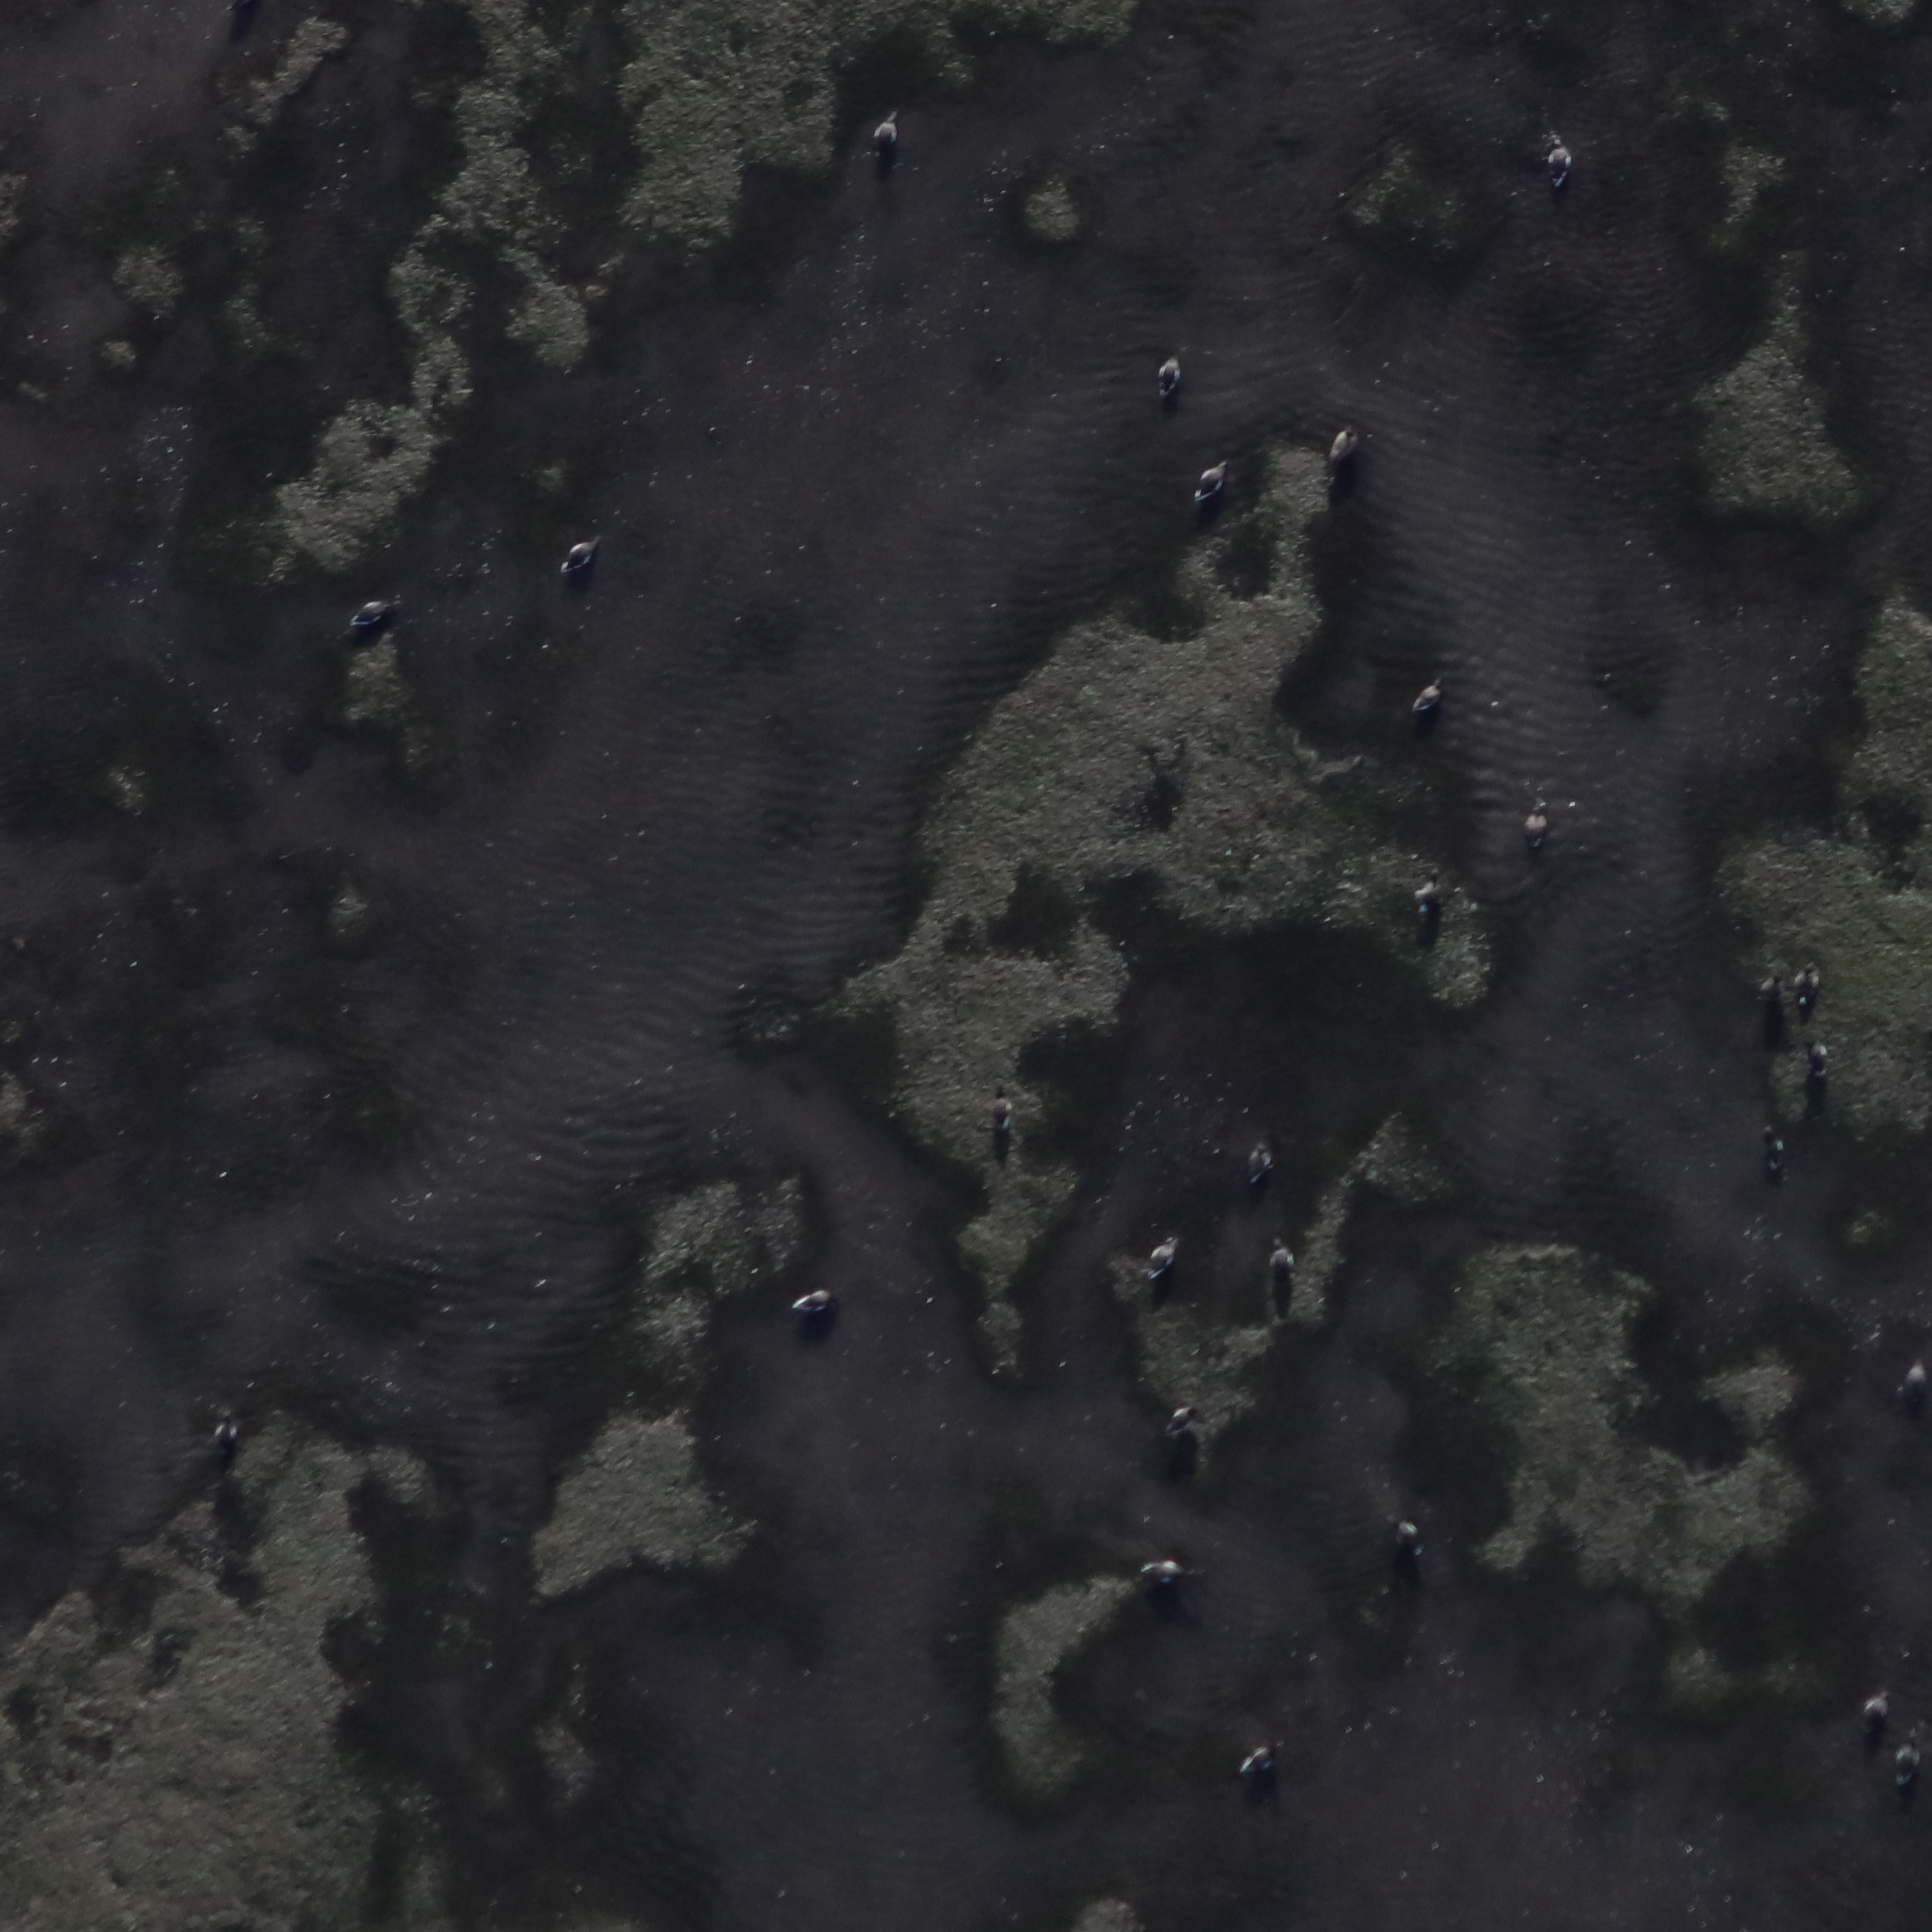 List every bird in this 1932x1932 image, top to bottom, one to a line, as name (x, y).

brant (887, 135)
brant (1558, 160)
brant (1169, 377)
Canada goose (1342, 446)
brant (1213, 480)
brant (578, 556)
brant (374, 619)
brant (1423, 702)
brant (1535, 824)
brant (1410, 897)
brant (1806, 981)
brant (1768, 989)
brant (1825, 1060)
brant (998, 1108)
brant (1781, 1145)
brant (1259, 1164)
brant (1165, 1250)
brant (1280, 1260)
brant (815, 1303)
brant (1917, 1378)
brant (1180, 1413)
brant (227, 1432)
brant (1407, 1535)
brant (1160, 1577)
brant (1874, 1707)
brant (1260, 1759)
brant (1907, 1763)